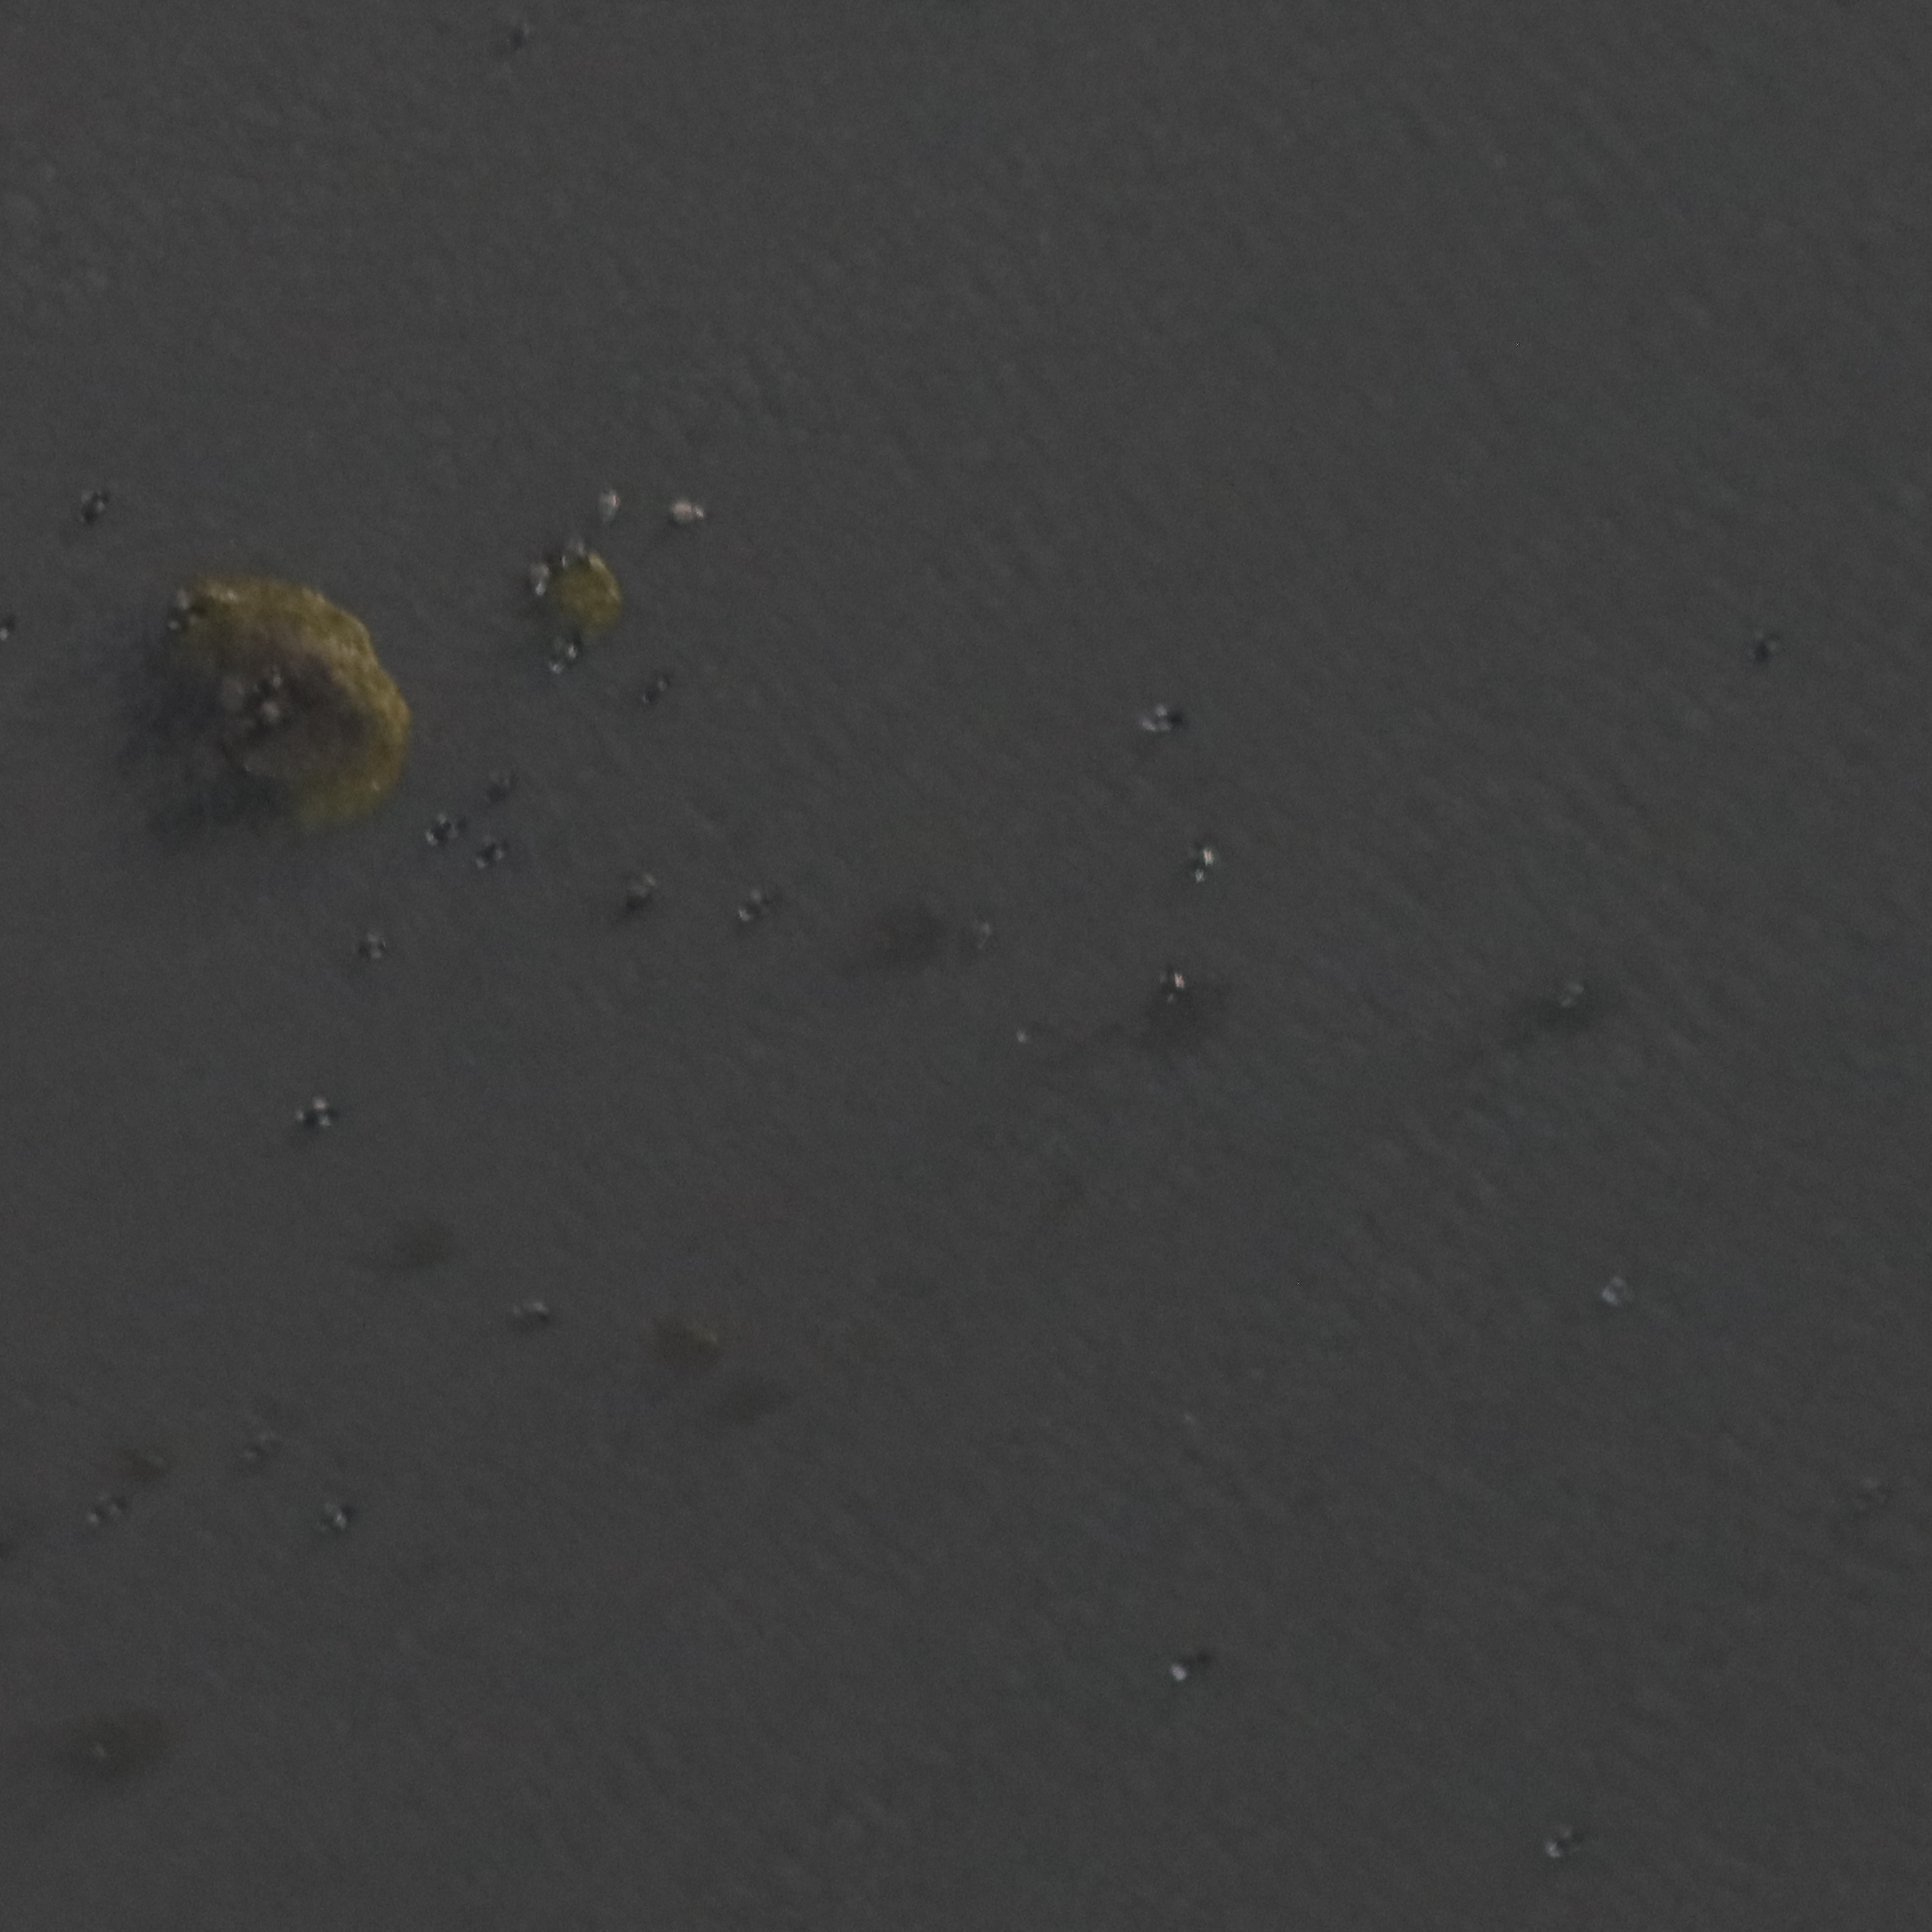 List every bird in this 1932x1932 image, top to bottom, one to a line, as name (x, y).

brant (606, 503)
brant (86, 505)
brant (685, 513)
brant (576, 549)
brant (541, 574)
brant (188, 613)
brant (1762, 645)
brant (559, 647)
brant (656, 688)
brant (263, 692)
brant (1157, 716)
brant (500, 790)
brant (451, 825)
brant (487, 846)
brant (1199, 864)
brant (642, 894)
brant (751, 907)
brant (982, 931)
brant (375, 940)
brant (1171, 982)
brant (1575, 995)
brant (317, 1116)
brant (1620, 1292)
brant (531, 1315)
brant (263, 1447)
brant (103, 1508)
brant (332, 1518)
brant (1190, 1661)
brant (1570, 1839)